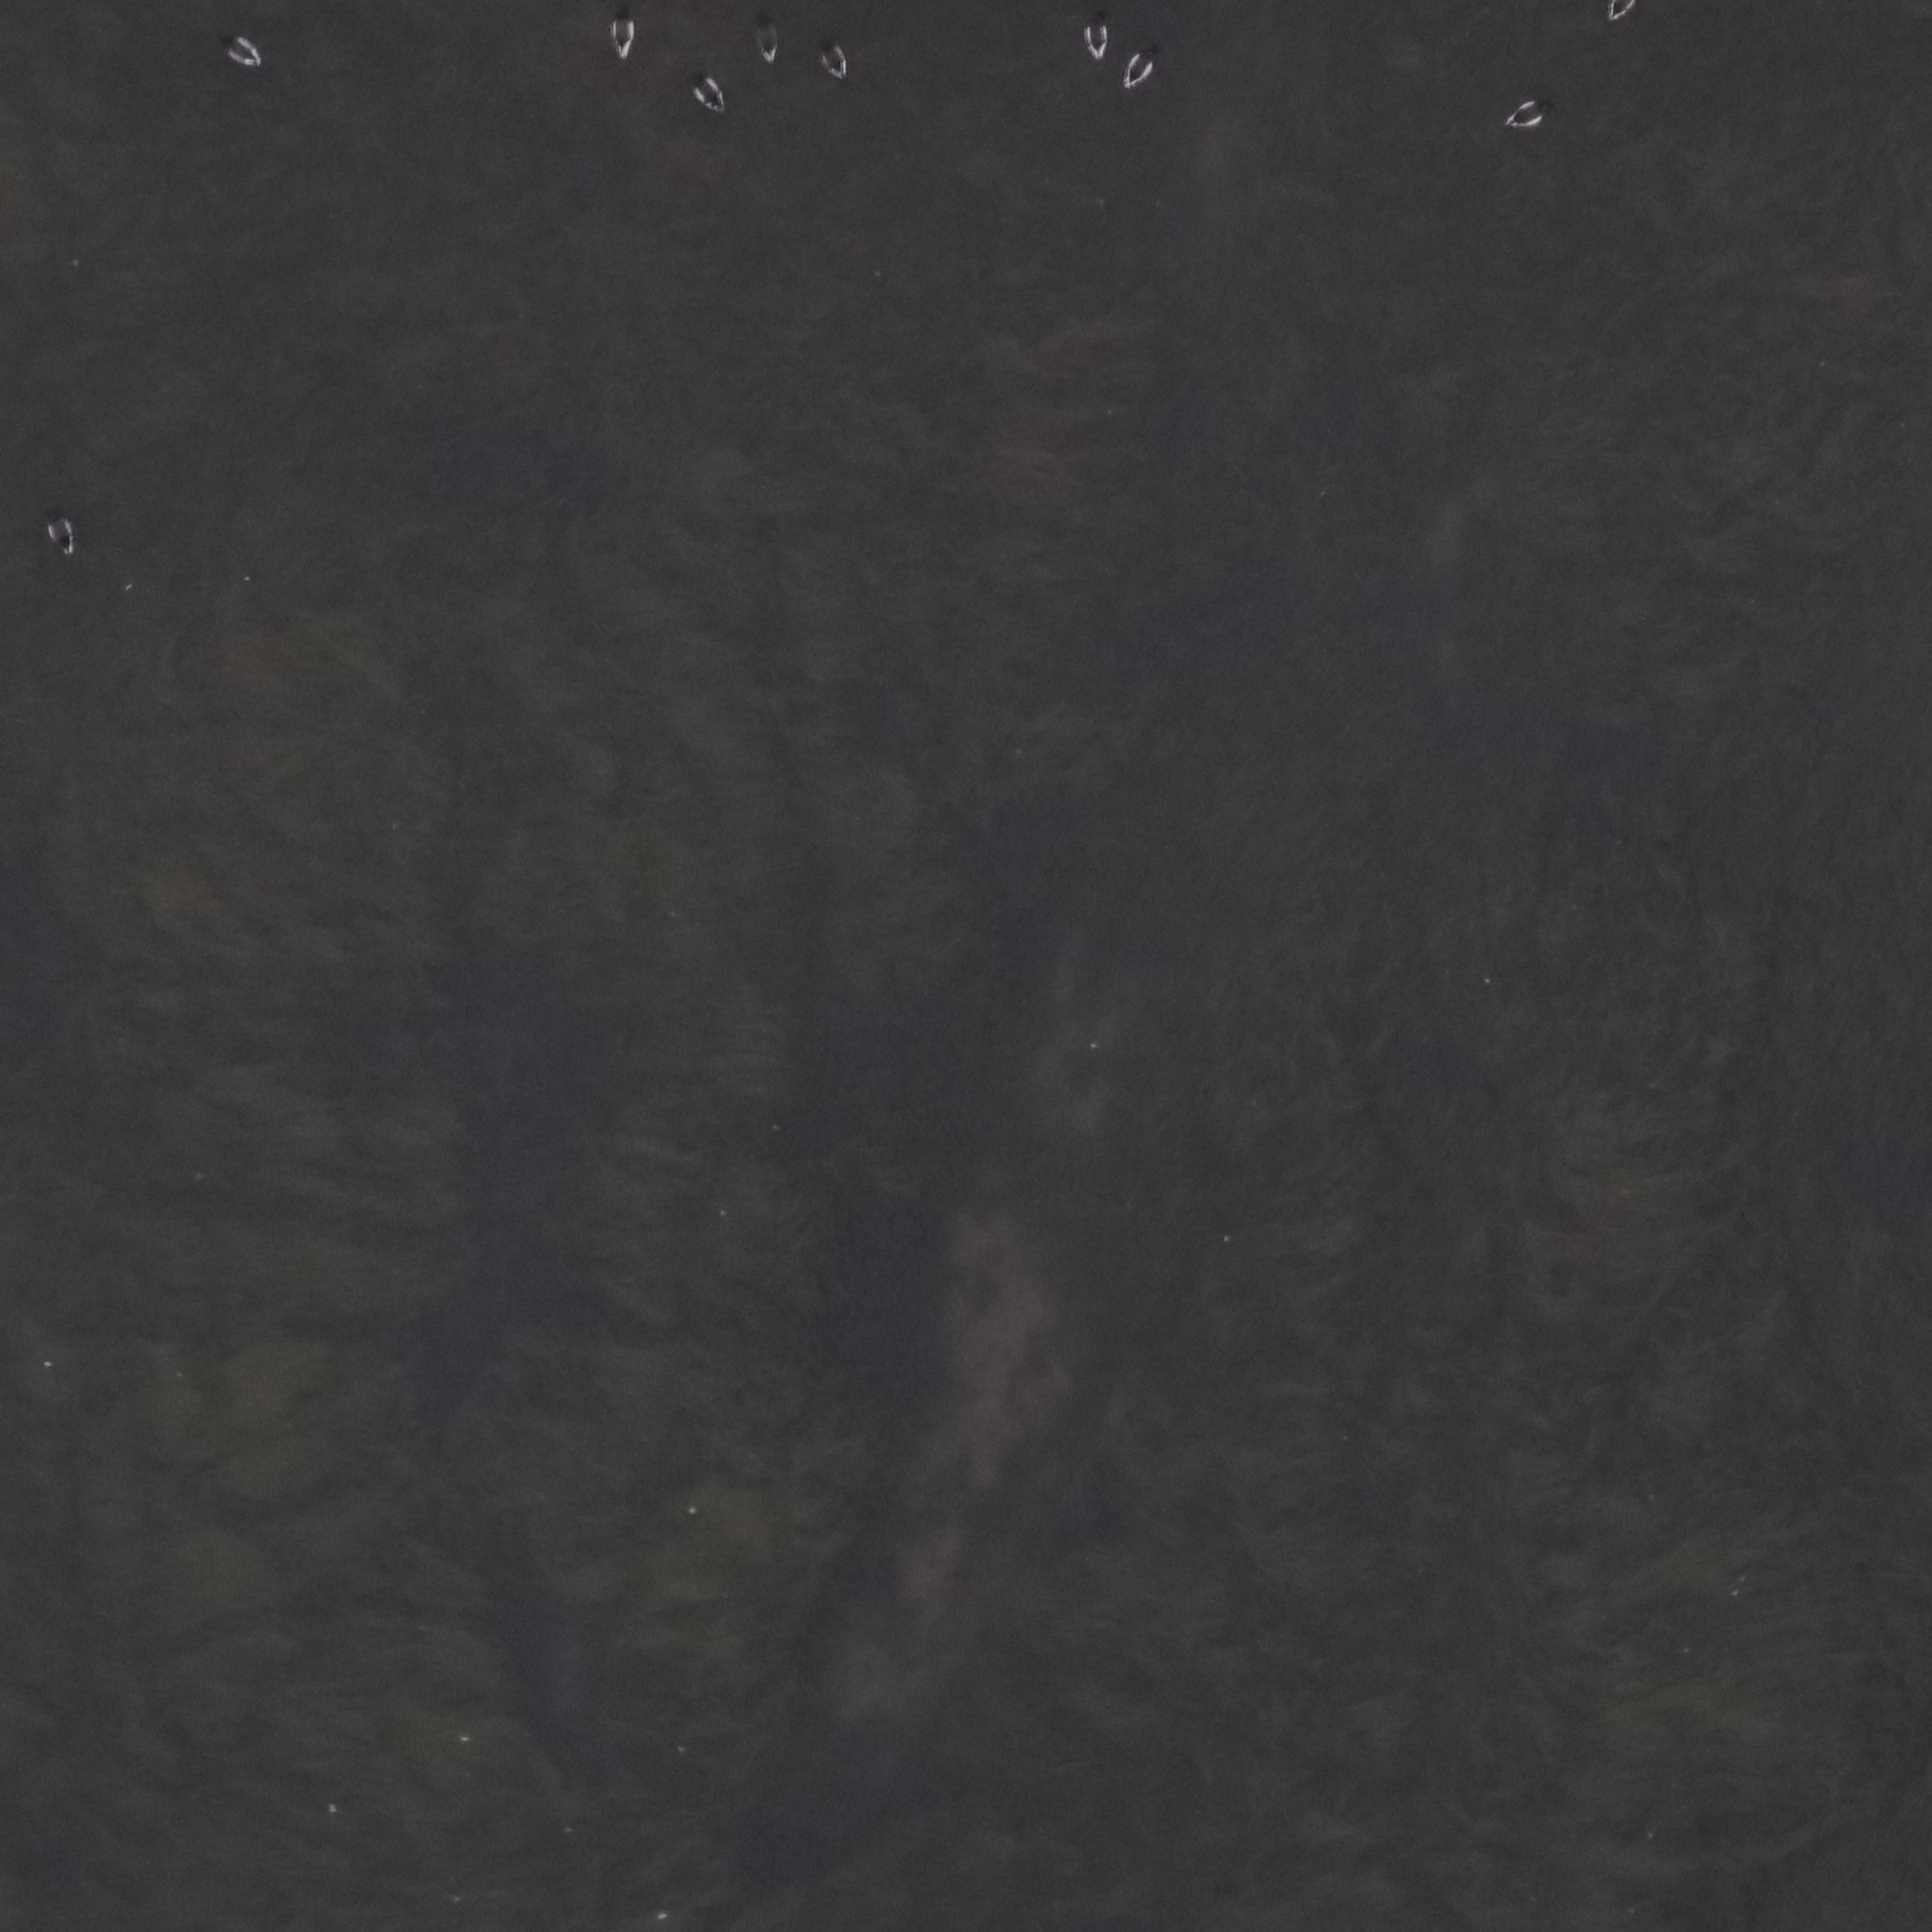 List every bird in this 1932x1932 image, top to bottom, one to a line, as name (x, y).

brant (1619, 5)
brant (1097, 29)
brant (620, 34)
brant (771, 37)
brant (237, 50)
brant (827, 57)
brant (1138, 70)
brant (707, 93)
brant (1529, 113)
brant (63, 534)